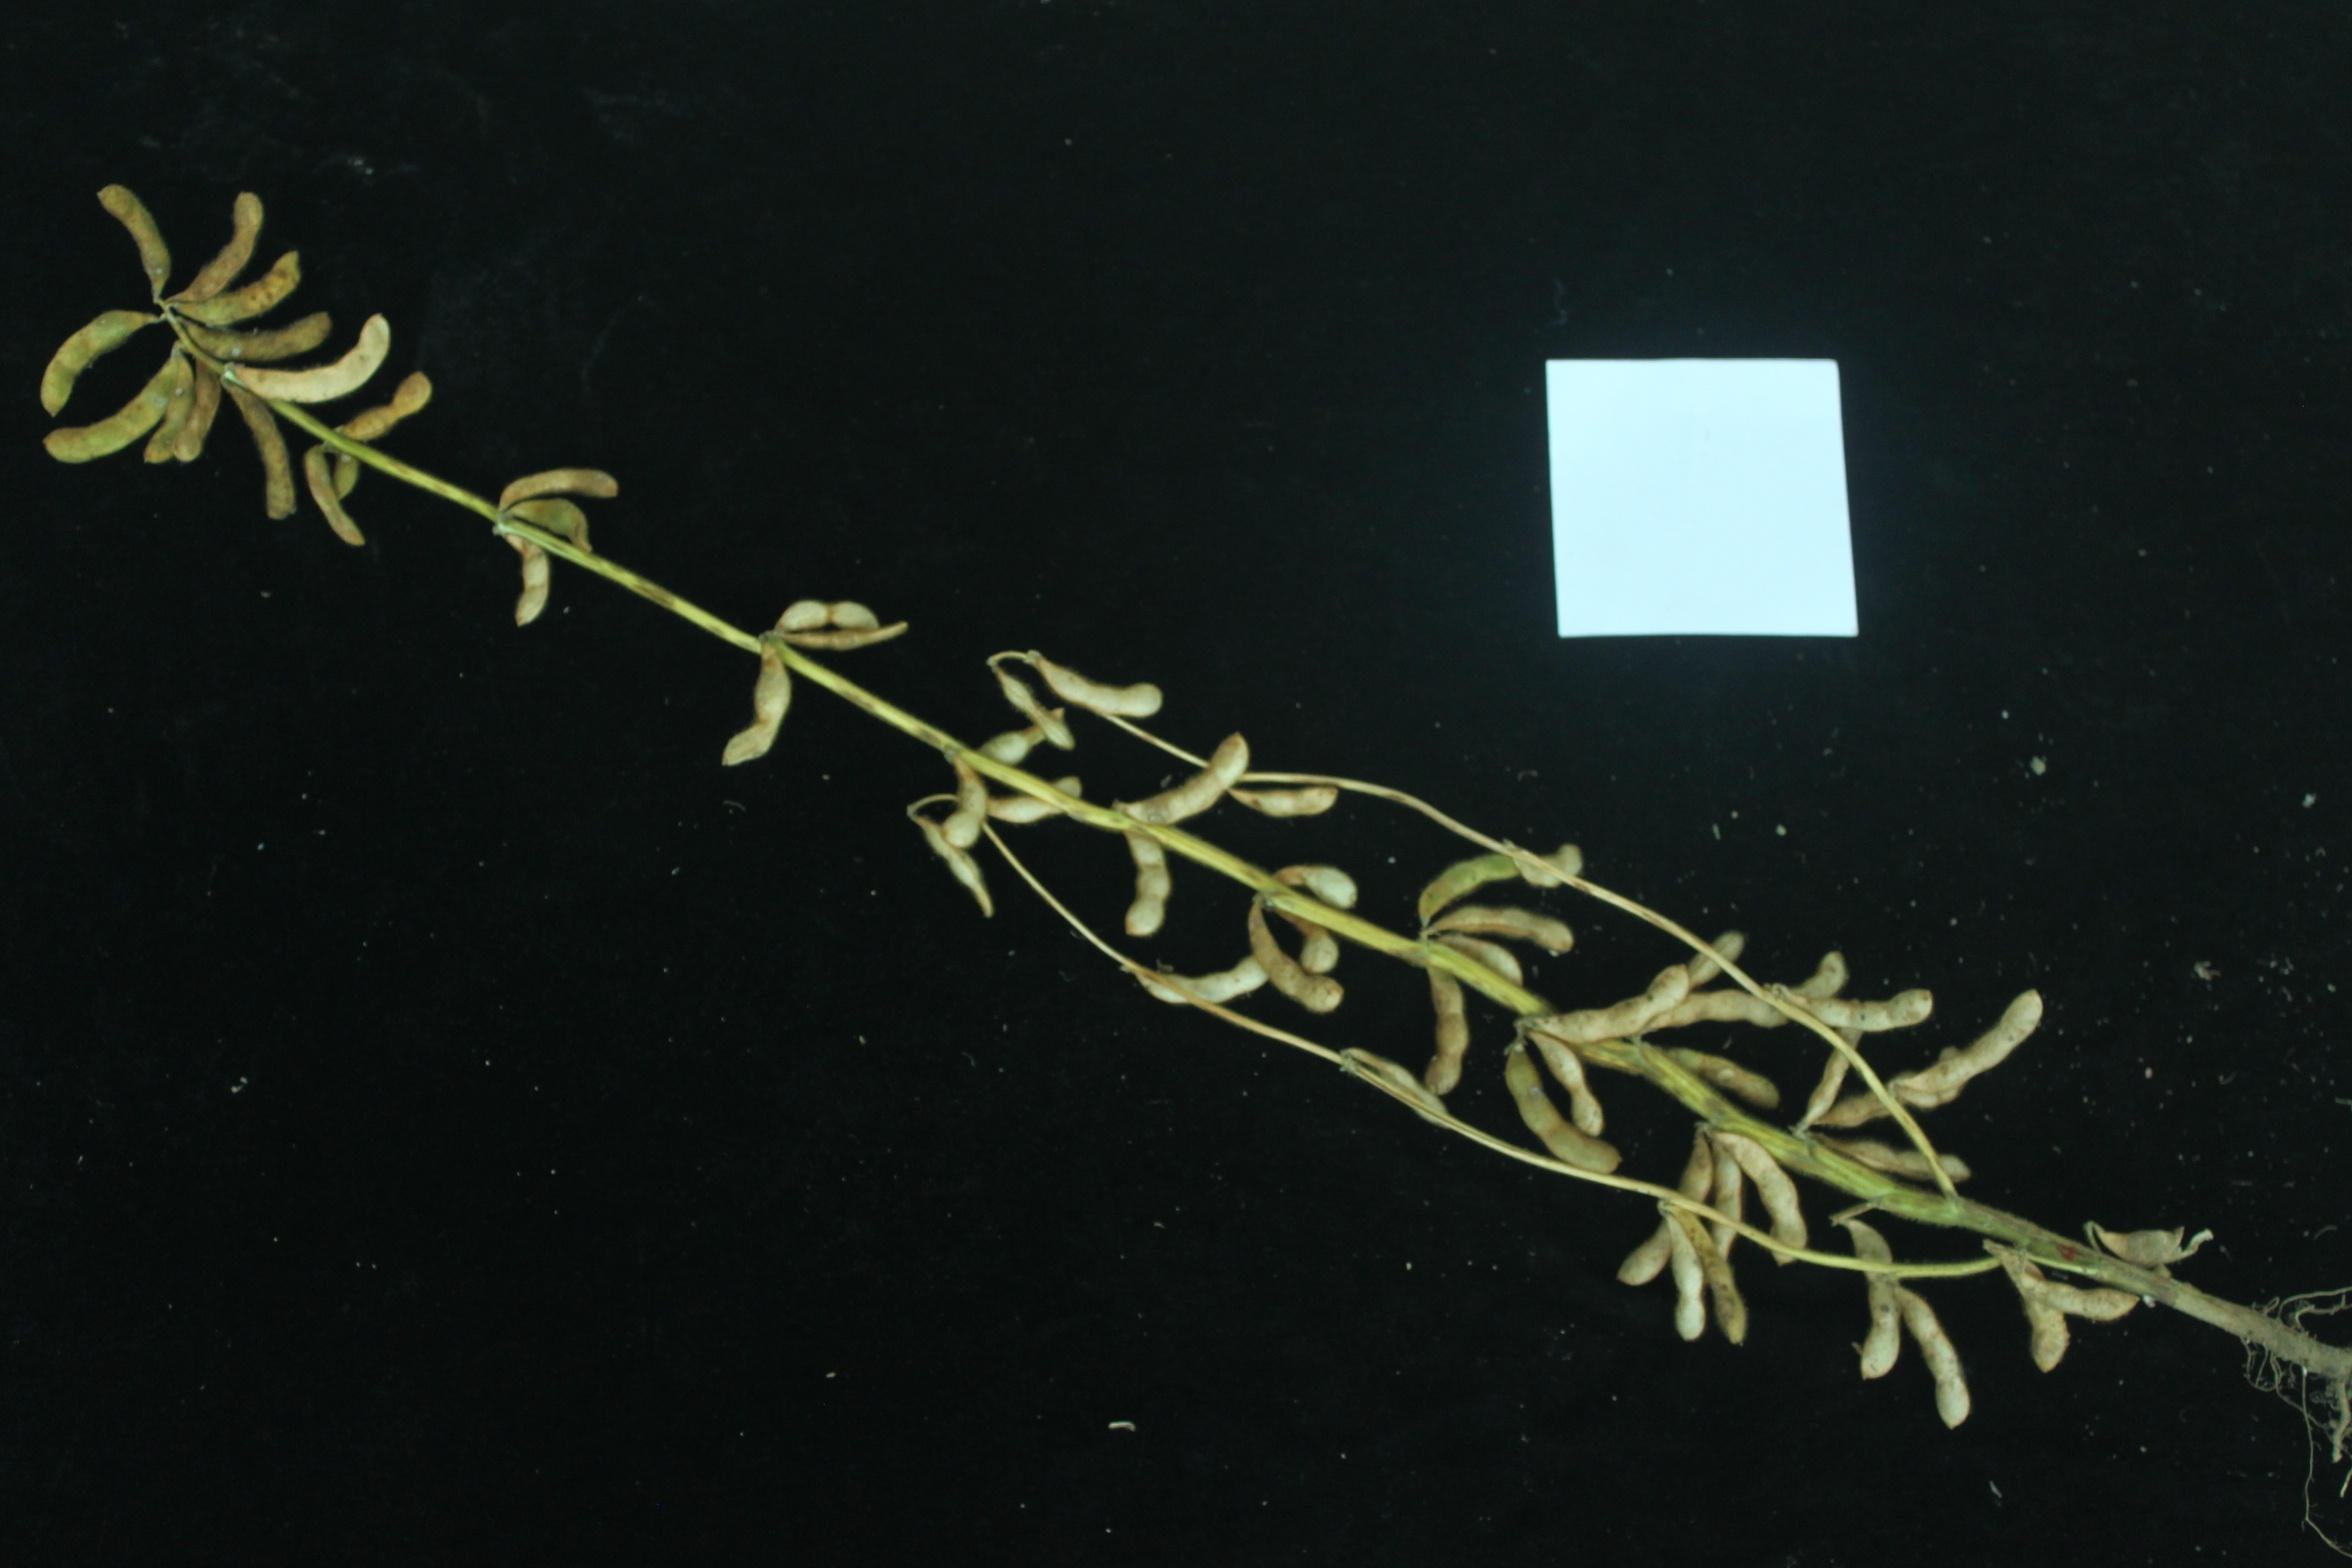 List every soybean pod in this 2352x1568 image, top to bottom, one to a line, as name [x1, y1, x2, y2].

soybean pod [100, 186, 168, 296]
soybean pod [170, 194, 261, 300]
soybean pod [168, 253, 295, 325]
soybean pod [40, 313, 155, 417]
soybean pod [183, 314, 329, 360]
soybean pod [233, 316, 388, 402]
soybean pod [43, 352, 179, 463]
soybean pod [166, 361, 218, 461]
soybean pod [339, 373, 430, 439]
soybean pod [226, 386, 293, 520]
soybean pod [307, 449, 362, 544]
soybean pod [500, 470, 615, 512]
soybean pod [506, 502, 589, 550]
soybean pod [504, 538, 547, 627]
soybean pod [776, 602, 878, 630]
soybean pod [778, 625, 906, 650]
soybean pod [722, 641, 789, 769]
soybean pod [1036, 659, 1161, 717]
soybean pod [997, 671, 1073, 750]
soybean pod [1121, 736, 1246, 823]
soybean pod [943, 758, 986, 847]
soybean pod [983, 781, 1080, 822]
soybean pod [1229, 787, 1336, 818]
soybean pod [915, 819, 990, 916]
soybean pod [1126, 833, 1168, 935]
soybean pod [1421, 856, 1517, 924]
soybean pod [1275, 867, 1357, 907]
soybean pod [1249, 899, 1341, 1012]
soybean pod [1431, 908, 1572, 950]
soybean pod [1441, 937, 1520, 987]
soybean pod [1139, 956, 1265, 1005]
soybean pod [1426, 966, 1466, 1095]
soybean pod [1523, 966, 1688, 1043]
soybean pod [1786, 991, 1932, 1031]
soybean pod [1897, 991, 2042, 1092]
soybean pod [1642, 994, 1783, 1033]
soybean pod [1527, 1034, 1600, 1138]
soybean pod [1506, 1040, 1619, 1174]
soybean pod [1344, 1050, 1447, 1118]
soybean pod [1668, 1052, 1777, 1105]
soybean pod [1711, 1134, 1805, 1263]
soybean pod [1833, 1145, 1967, 1183]
soybean pod [1664, 1208, 1743, 1344]
soybean pod [1665, 1215, 1703, 1339]
soybean pod [1842, 1221, 1899, 1378]
soybean pod [2098, 1229, 2184, 1263]
soybean pod [1996, 1248, 2066, 1372]
soybean pod [2021, 1275, 2136, 1319]
soybean pod [1886, 1284, 1967, 1427]